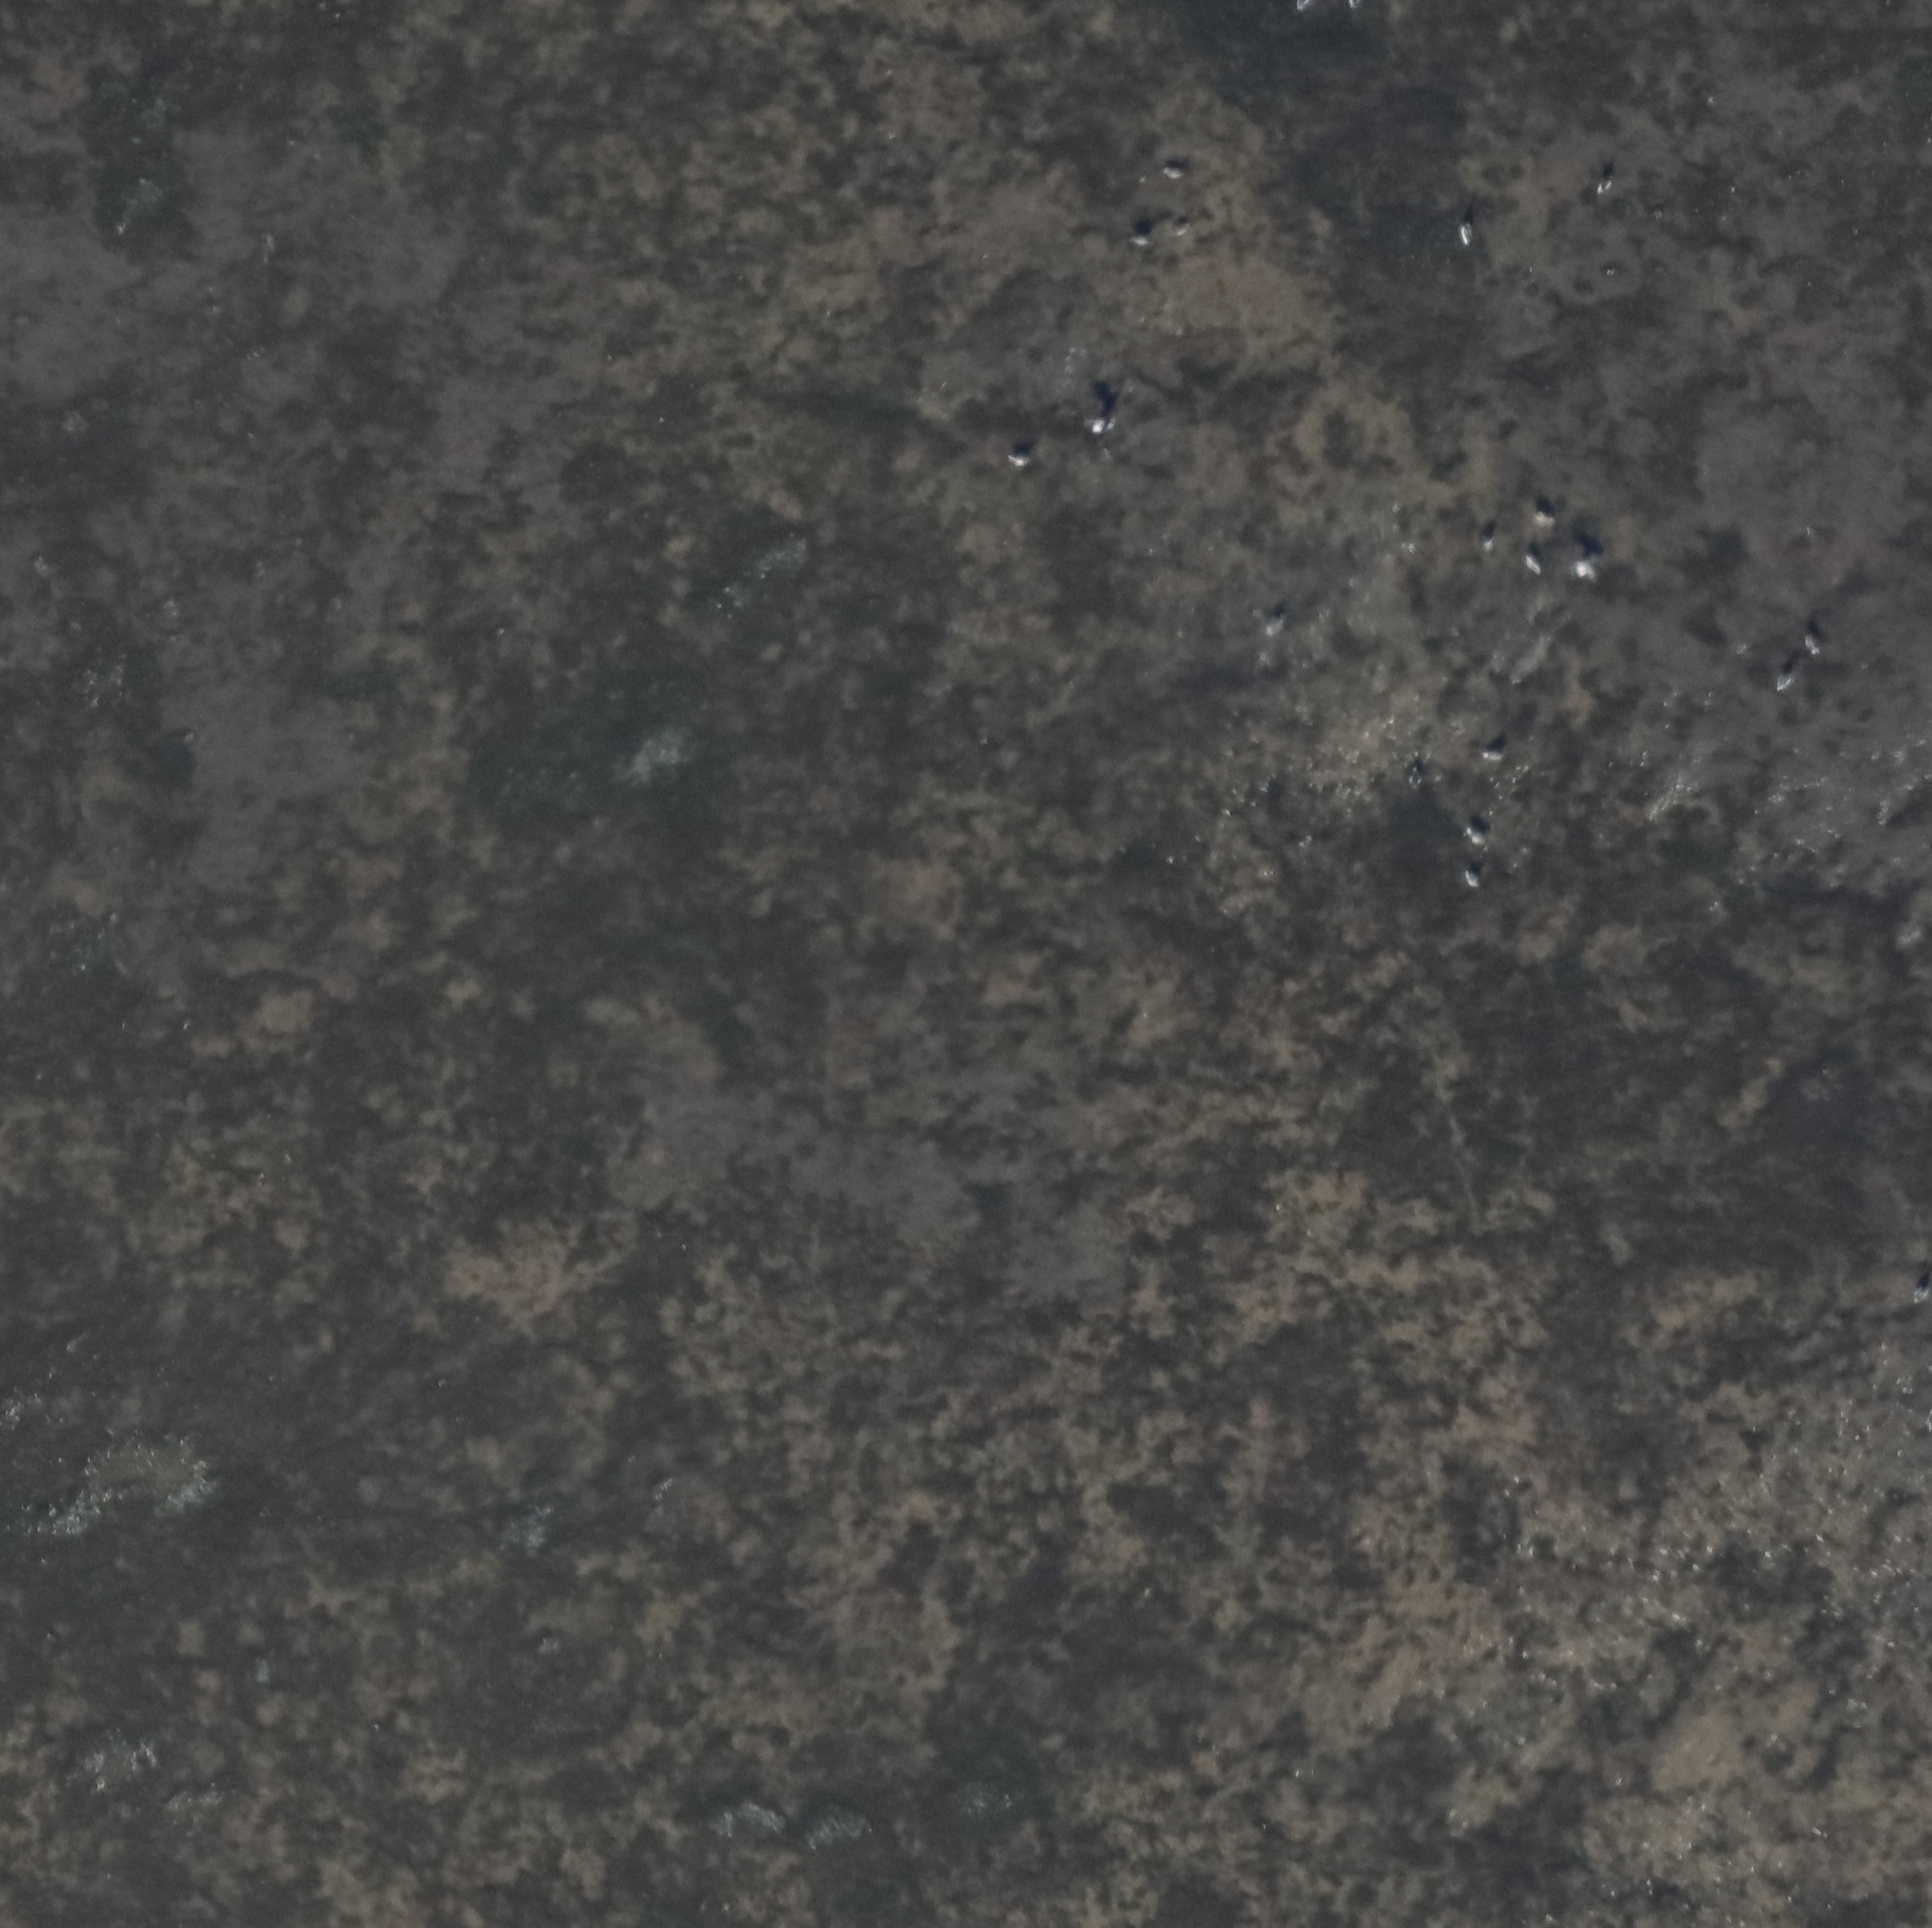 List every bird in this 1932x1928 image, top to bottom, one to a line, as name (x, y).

brant (1357, 1)
brant (1170, 174)
brant (1606, 185)
brant (1177, 228)
brant (1466, 230)
brant (1141, 238)
brant (1100, 425)
brant (1019, 459)
brant (1544, 519)
brant (1490, 545)
brant (1531, 563)
brant (1585, 570)
brant (1272, 628)
brant (1814, 642)
brant (1784, 681)
brant (1496, 759)
brant (1419, 780)
brant (1478, 833)
brant (1472, 883)
brant (1922, 1293)